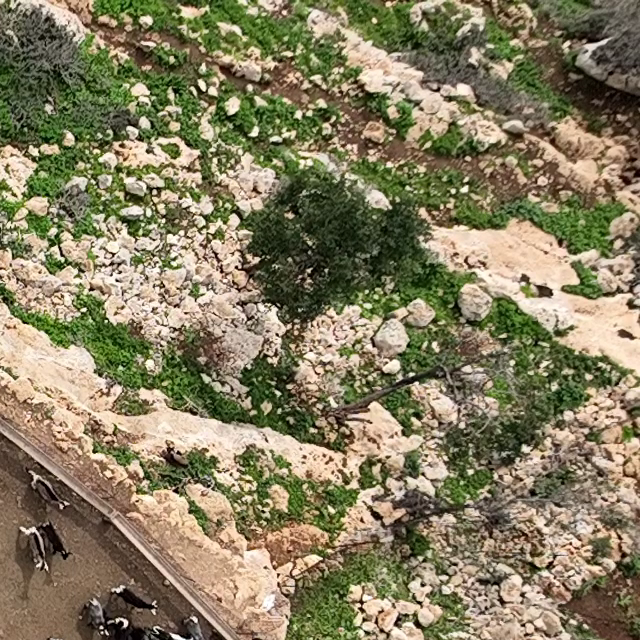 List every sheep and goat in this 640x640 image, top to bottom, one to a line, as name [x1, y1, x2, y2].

goat [28, 470, 70, 510]
goat [38, 522, 73, 558]
goat [20, 526, 49, 572]
goat [111, 585, 158, 616]
goat [84, 597, 109, 636]
goat [184, 615, 215, 639]
goat [107, 618, 129, 630]
goat [153, 626, 195, 639]
goat [138, 628, 160, 639]